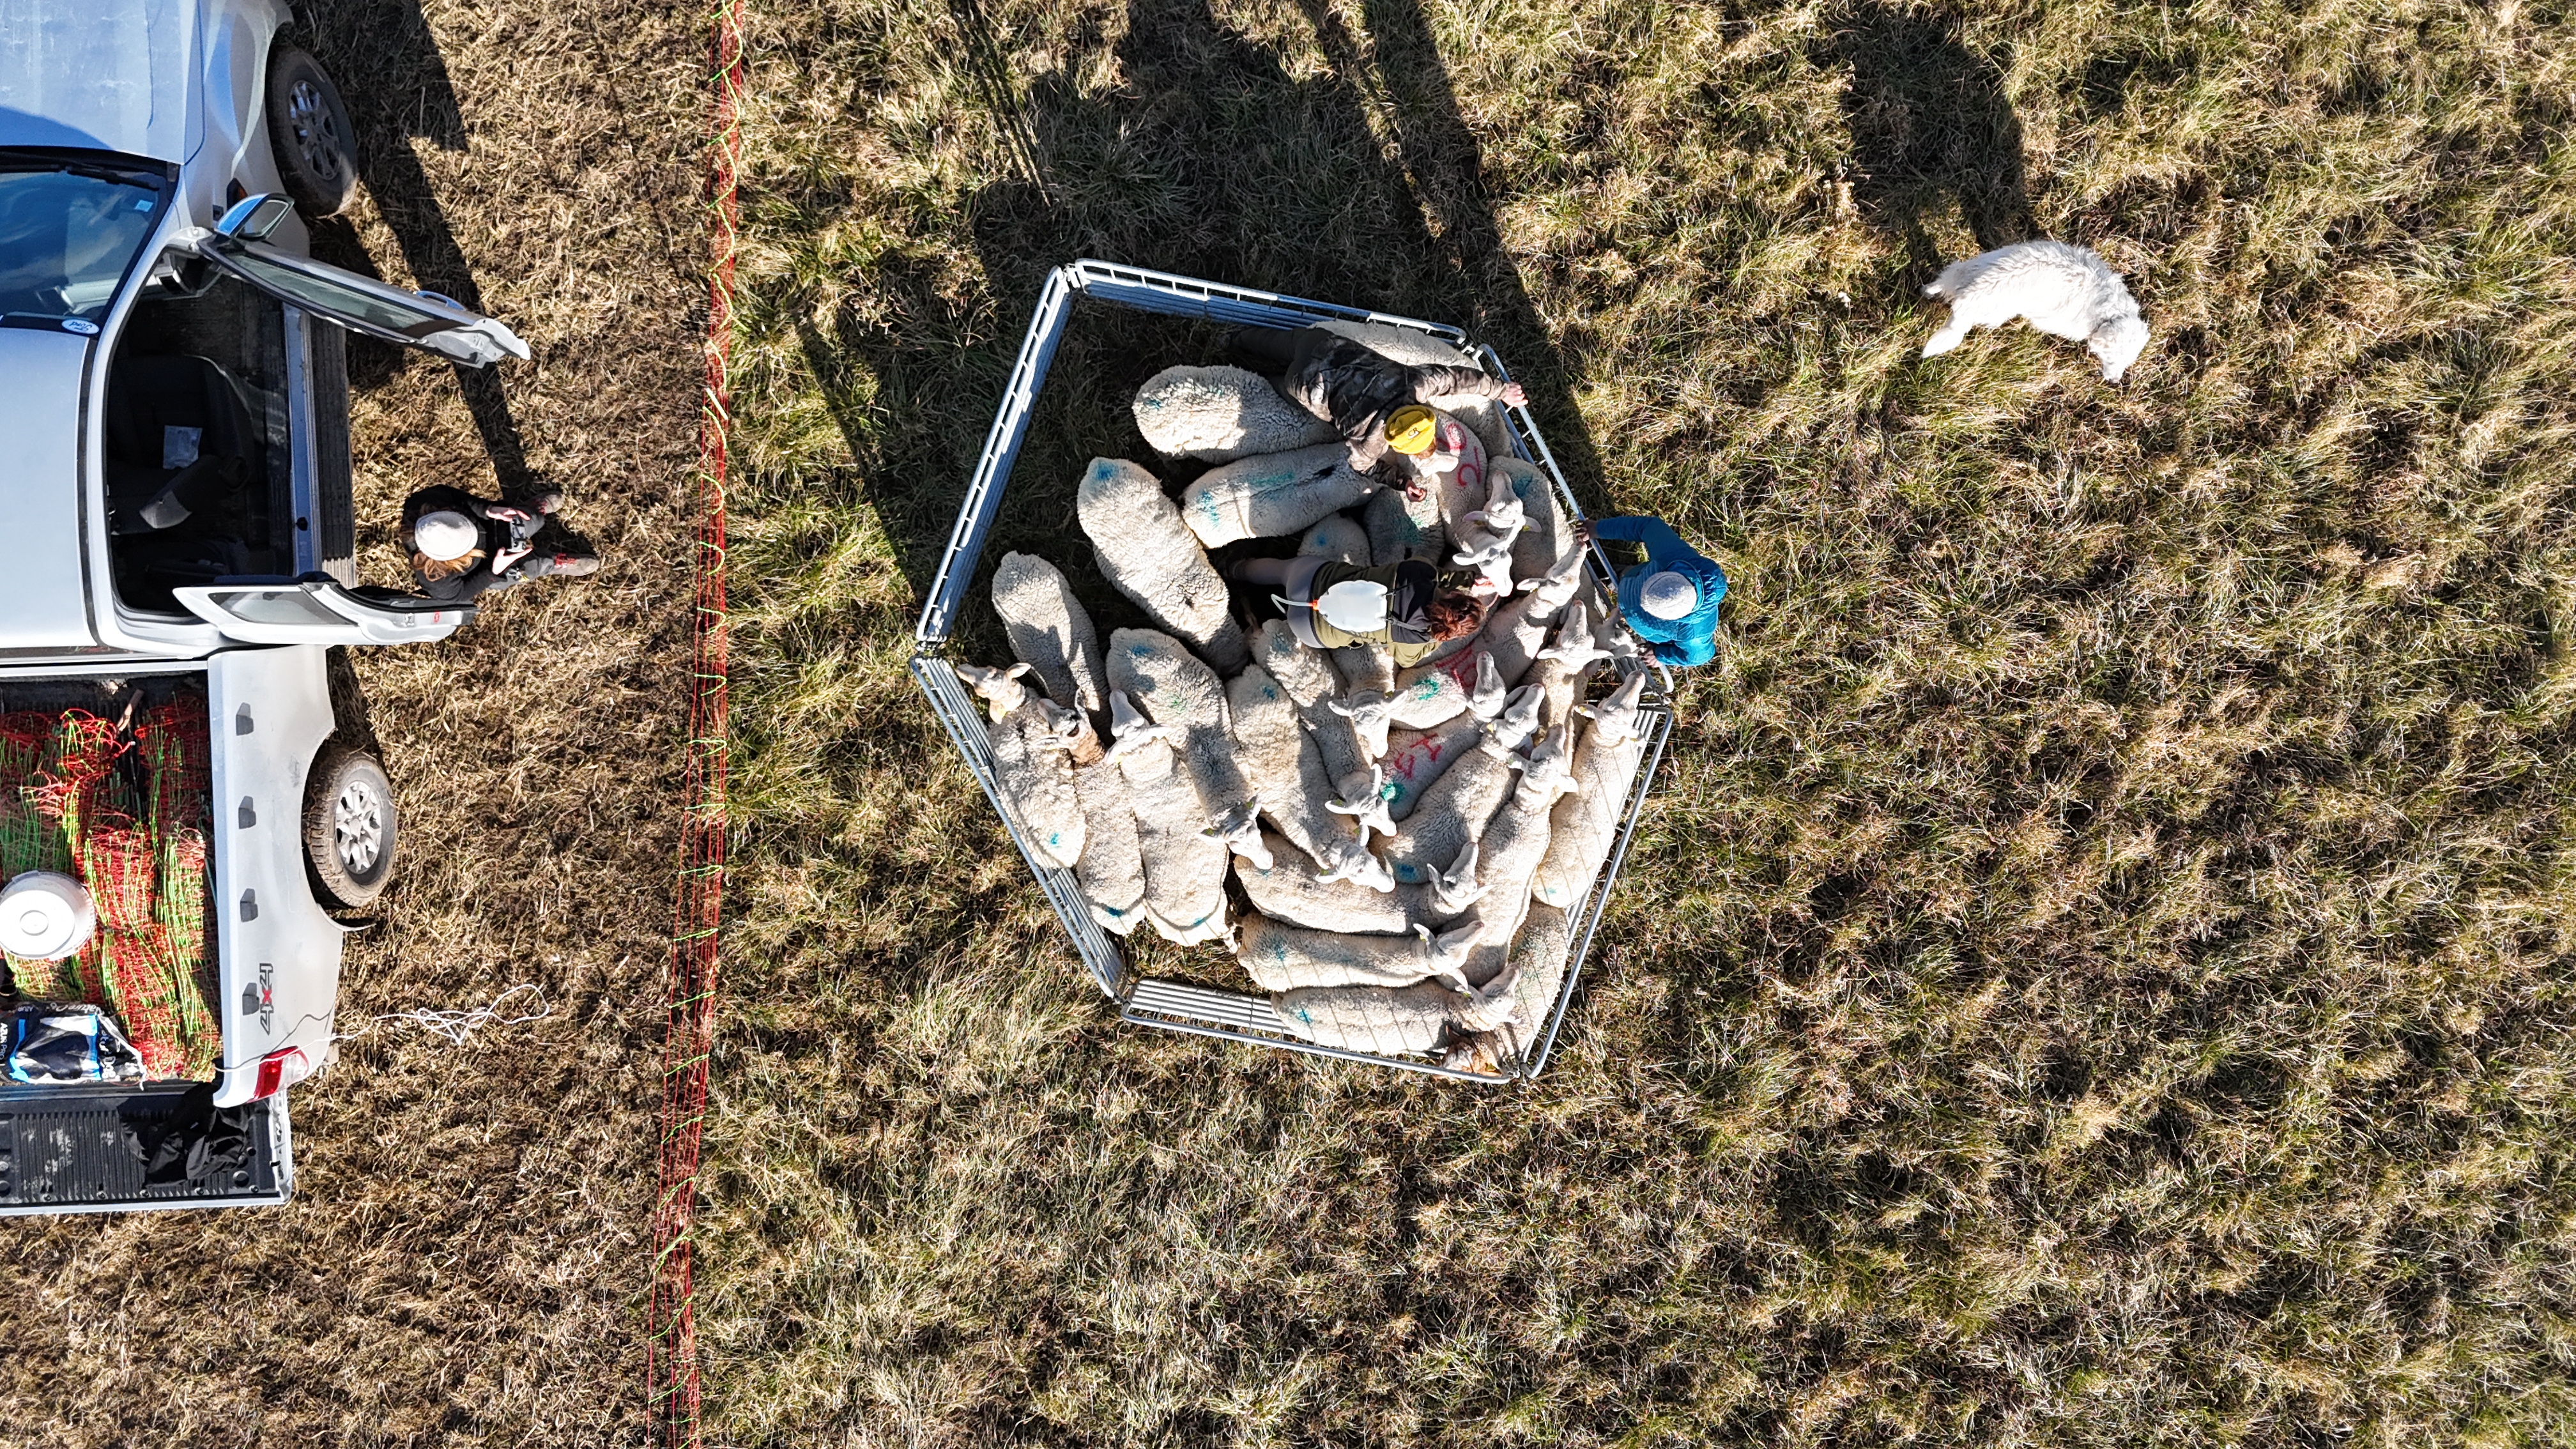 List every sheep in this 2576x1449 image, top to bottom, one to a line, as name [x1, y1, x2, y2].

sheep [1306, 323, 1516, 459]
sheep [1132, 364, 1343, 464]
sheep [1426, 406, 1515, 597]
sheep [1180, 440, 1388, 549]
sheep [1488, 455, 1639, 676]
sheep [1077, 456, 1251, 682]
sheep [1461, 468, 1541, 534]
sheep [1371, 483, 1444, 569]
sheep [1296, 513, 1407, 759]
sheep [1388, 541, 1588, 731]
sheep [992, 549, 1117, 743]
sheep [1516, 599, 1613, 731]
sheep [1246, 606, 1398, 835]
sheep [1106, 628, 1273, 870]
sheep [1372, 654, 1528, 822]
sheep [954, 663, 1087, 867]
sheep [1227, 663, 1396, 893]
sheep [1531, 671, 1646, 908]
sheep [1367, 683, 1547, 883]
sheep [1032, 688, 1146, 936]
sheep [1106, 689, 1237, 954]
sheep [1437, 724, 1580, 991]
sheep [1232, 832, 1495, 934]
sheep [1429, 904, 1569, 1084]
sheep [1233, 913, 1487, 991]
sheep [1271, 964, 1522, 1055]